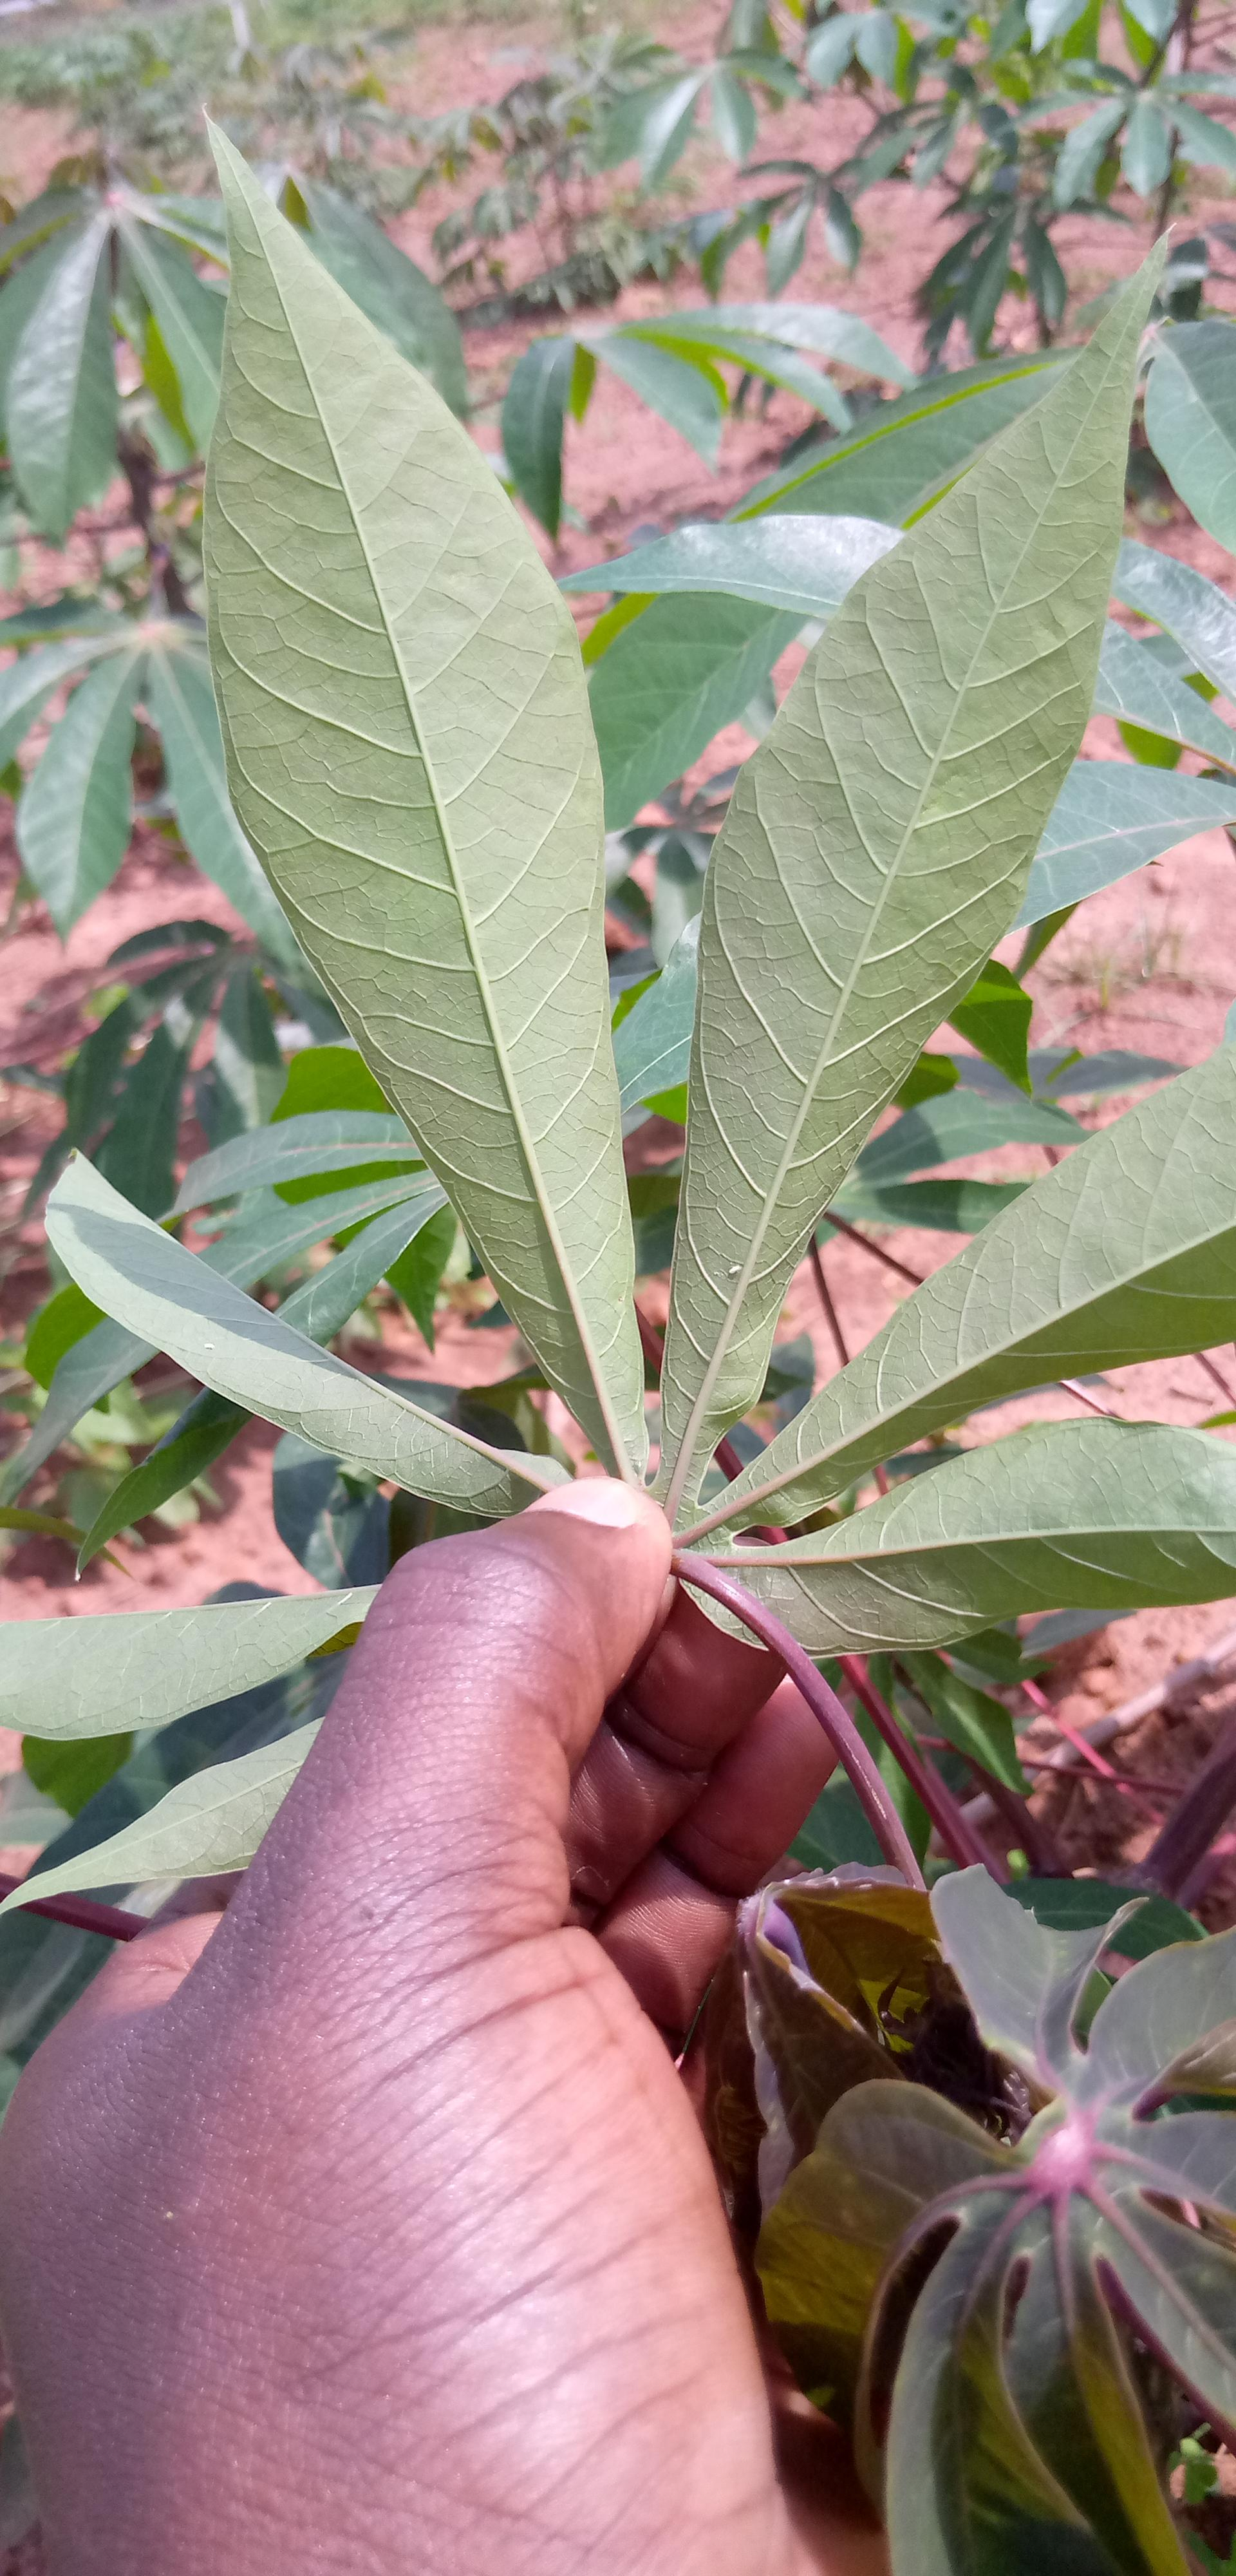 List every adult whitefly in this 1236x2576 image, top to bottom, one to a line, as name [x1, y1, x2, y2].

whitefly [728, 1264, 742, 1274]
whitefly [202, 1341, 215, 1351]